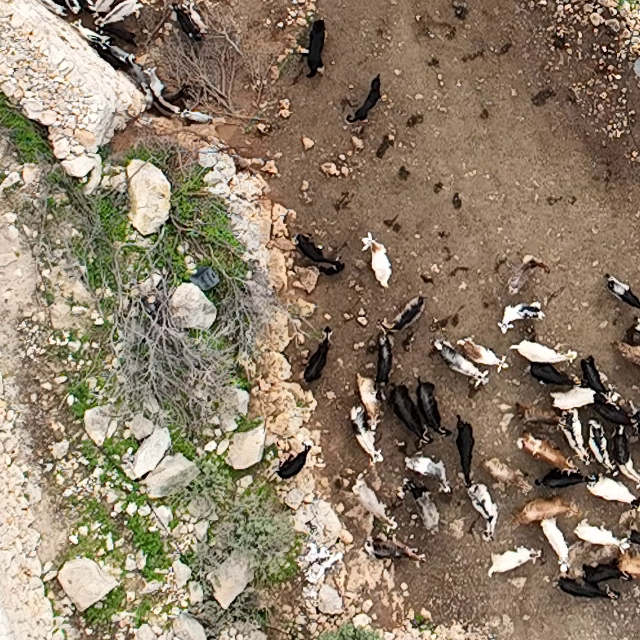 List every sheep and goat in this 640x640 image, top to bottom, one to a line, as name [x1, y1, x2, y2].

goat [31, 0, 68, 16]
goat [51, 0, 81, 14]
goat [66, 0, 96, 13]
goat [94, 0, 123, 13]
goat [95, 0, 142, 26]
goat [168, 3, 199, 37]
goat [182, 3, 209, 32]
goat [68, 20, 108, 45]
goat [104, 22, 135, 46]
goat [102, 42, 129, 61]
goat [92, 44, 127, 71]
goat [119, 53, 145, 82]
goat [143, 66, 165, 96]
goat [165, 85, 188, 101]
goat [154, 96, 180, 118]
goat [181, 109, 214, 123]
goat [360, 232, 393, 288]
goat [295, 233, 330, 260]
goat [507, 252, 544, 294]
goat [605, 273, 639, 315]
goat [377, 294, 425, 334]
goat [498, 301, 544, 332]
goat [635, 316, 639, 346]
goat [303, 324, 331, 384]
goat [374, 335, 393, 400]
goat [457, 337, 510, 372]
goat [509, 339, 579, 363]
goat [431, 341, 490, 385]
goat [616, 342, 639, 369]
goat [579, 355, 615, 392]
goat [529, 361, 574, 384]
goat [356, 372, 384, 430]
goat [418, 375, 452, 439]
goat [391, 382, 433, 444]
goat [551, 388, 595, 407]
goat [515, 402, 560, 425]
goat [350, 408, 384, 462]
goat [559, 409, 592, 465]
goat [633, 410, 639, 459]
goat [456, 414, 475, 490]
goat [587, 417, 618, 475]
goat [613, 423, 639, 488]
goat [521, 428, 581, 473]
goat [277, 445, 311, 480]
goat [404, 453, 451, 492]
goat [482, 456, 534, 492]
goat [534, 472, 598, 488]
goat [350, 473, 397, 531]
goat [588, 474, 639, 510]
goat [407, 481, 438, 534]
goat [468, 483, 496, 539]
goat [512, 499, 580, 525]
goat [620, 509, 639, 551]
goat [574, 517, 630, 549]
goat [539, 518, 569, 571]
goat [365, 540, 426, 569]
goat [489, 548, 542, 575]
goat [618, 555, 639, 585]
goat [582, 558, 631, 584]
goat [559, 575, 618, 600]